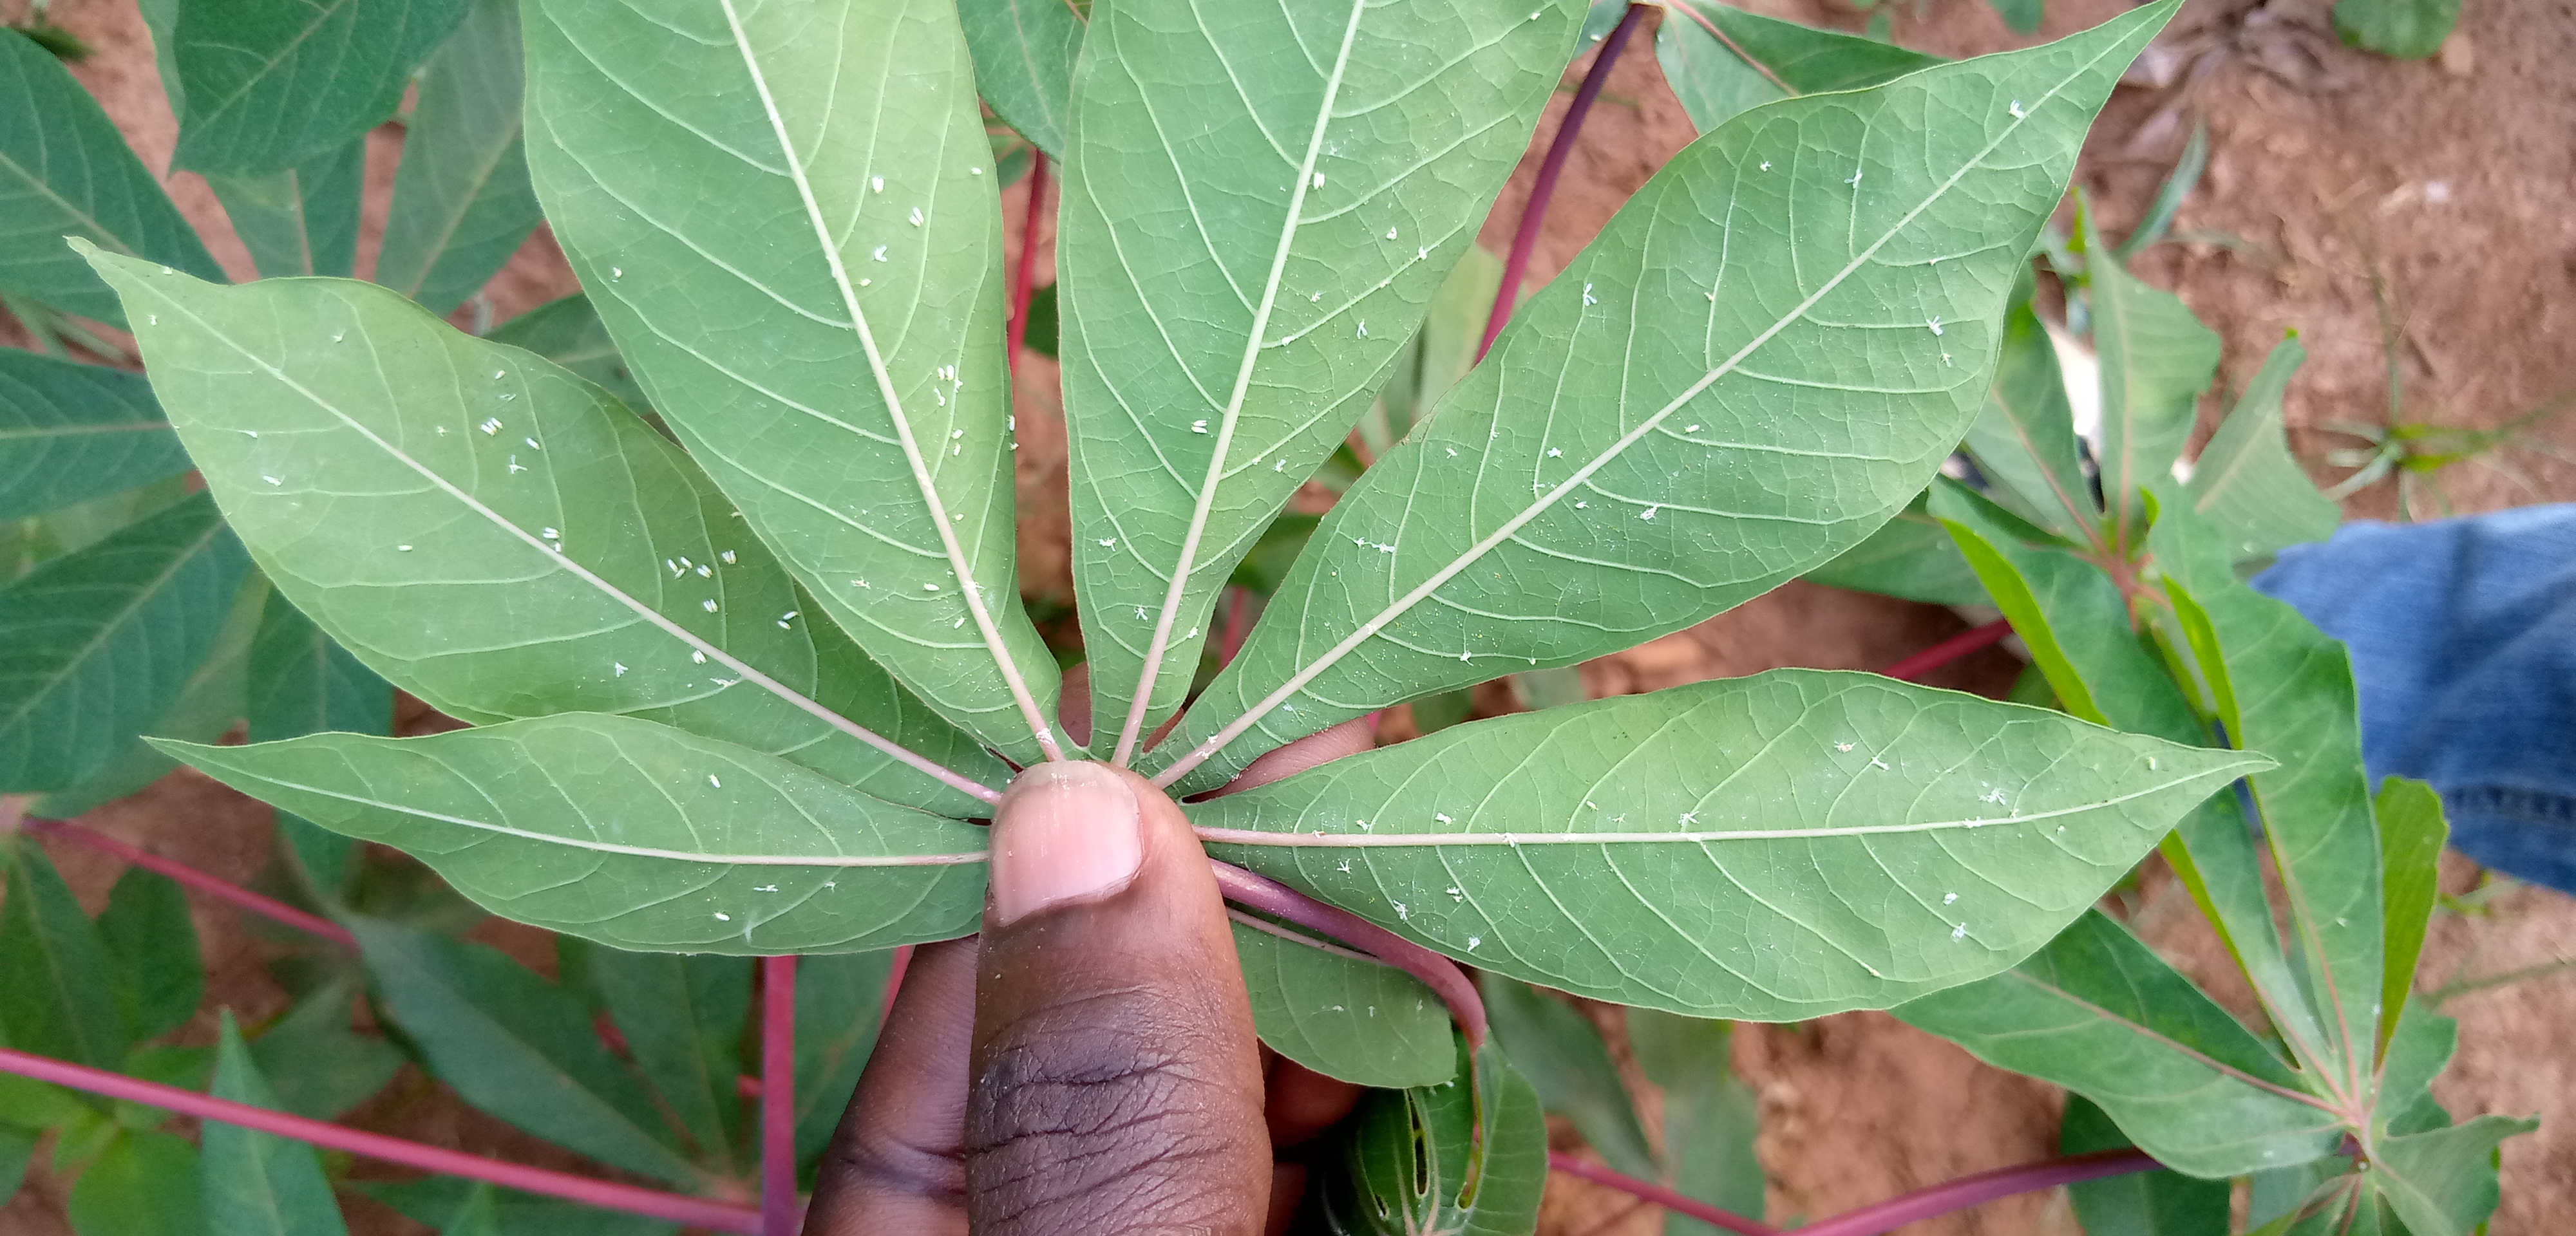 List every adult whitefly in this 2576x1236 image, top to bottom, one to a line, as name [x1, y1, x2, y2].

whitefly [1529, 11, 1542, 21]
whitefly [2007, 98, 2026, 120]
whitefly [1758, 159, 1774, 173]
whitefly [969, 165, 984, 176]
whitefly [1843, 167, 1864, 189]
whitefly [1312, 171, 1326, 190]
whitefly [871, 175, 886, 194]
whitefly [907, 206, 925, 227]
whitefly [1385, 225, 1398, 240]
whitefly [872, 243, 889, 263]
whitefly [1417, 245, 1429, 261]
whitefly [611, 265, 623, 278]
whitefly [162, 266, 175, 276]
whitefly [858, 277, 874, 286]
whitefly [1580, 280, 1601, 308]
whitefly [1311, 289, 1323, 303]
whitefly [146, 312, 160, 326]
whitefly [1925, 315, 1944, 337]
whitefly [1356, 318, 1370, 340]
whitefly [333, 333, 345, 342]
whitefly [1940, 351, 1955, 369]
whitefly [945, 363, 956, 381]
whitefly [936, 366, 946, 381]
whitefly [494, 368, 506, 379]
whitefly [933, 386, 946, 407]
whitefly [1006, 413, 1018, 432]
whitefly [480, 417, 504, 435]
whitefly [1190, 418, 1209, 435]
whitefly [1683, 423, 1700, 433]
whitefly [950, 428, 965, 439]
whitefly [526, 436, 541, 451]
whitefly [1008, 440, 1021, 452]
whitefly [952, 442, 961, 456]
whitefly [1445, 444, 1459, 461]
whitefly [1546, 445, 1564, 460]
whitefly [507, 453, 529, 474]
whitefly [1251, 456, 1262, 465]
whitefly [1273, 459, 1288, 474]
whitefly [262, 473, 281, 488]
whitefly [1575, 499, 1590, 510]
whitefly [1638, 503, 1660, 521]
whitefly [954, 512, 966, 521]
whitefly [541, 525, 562, 539]
whitefly [1352, 535, 1368, 550]
whitefly [1098, 536, 1117, 552]
whitefly [554, 540, 563, 554]
whitefly [1371, 540, 1396, 554]
whitefly [397, 543, 413, 552]
whitefly [721, 548, 737, 565]
whitefly [679, 554, 694, 570]
whitefly [667, 557, 678, 571]
whitefly [696, 563, 714, 578]
whitefly [673, 568, 687, 579]
whitefly [922, 581, 940, 592]
whitefly [703, 598, 721, 613]
whitefly [1132, 603, 1149, 621]
whitefly [782, 610, 800, 620]
whitefly [952, 615, 967, 630]
whitefly [777, 619, 791, 632]
whitefly [1186, 626, 1200, 640]
whitefly [691, 648, 708, 665]
whitefly [1459, 650, 1476, 668]
whitefly [1528, 657, 1538, 666]
whitefly [611, 659, 630, 679]
whitefly [1207, 735, 1220, 745]
whitefly [1832, 740, 1856, 754]
whitefly [2146, 753, 2157, 772]
whitefly [708, 772, 722, 789]
whitefly [1986, 785, 2008, 807]
whitefly [1585, 798, 1599, 812]
whitefly [2007, 807, 2021, 819]
whitefly [1434, 810, 1452, 826]
whitefly [1678, 810, 1700, 826]
whitefly [1356, 818, 1372, 831]
whitefly [2054, 823, 2067, 838]
whitefly [1495, 831, 1520, 848]
whitefly [1336, 857, 1353, 874]
whitefly [753, 883, 780, 893]
whitefly [1444, 885, 1461, 895]
whitefly [1942, 890, 1957, 908]
whitefly [1451, 894, 1463, 904]
whitefly [1392, 899, 1409, 922]
whitefly [714, 911, 731, 922]
whitefly [1949, 924, 1967, 946]
whitefly [1465, 936, 1483, 953]